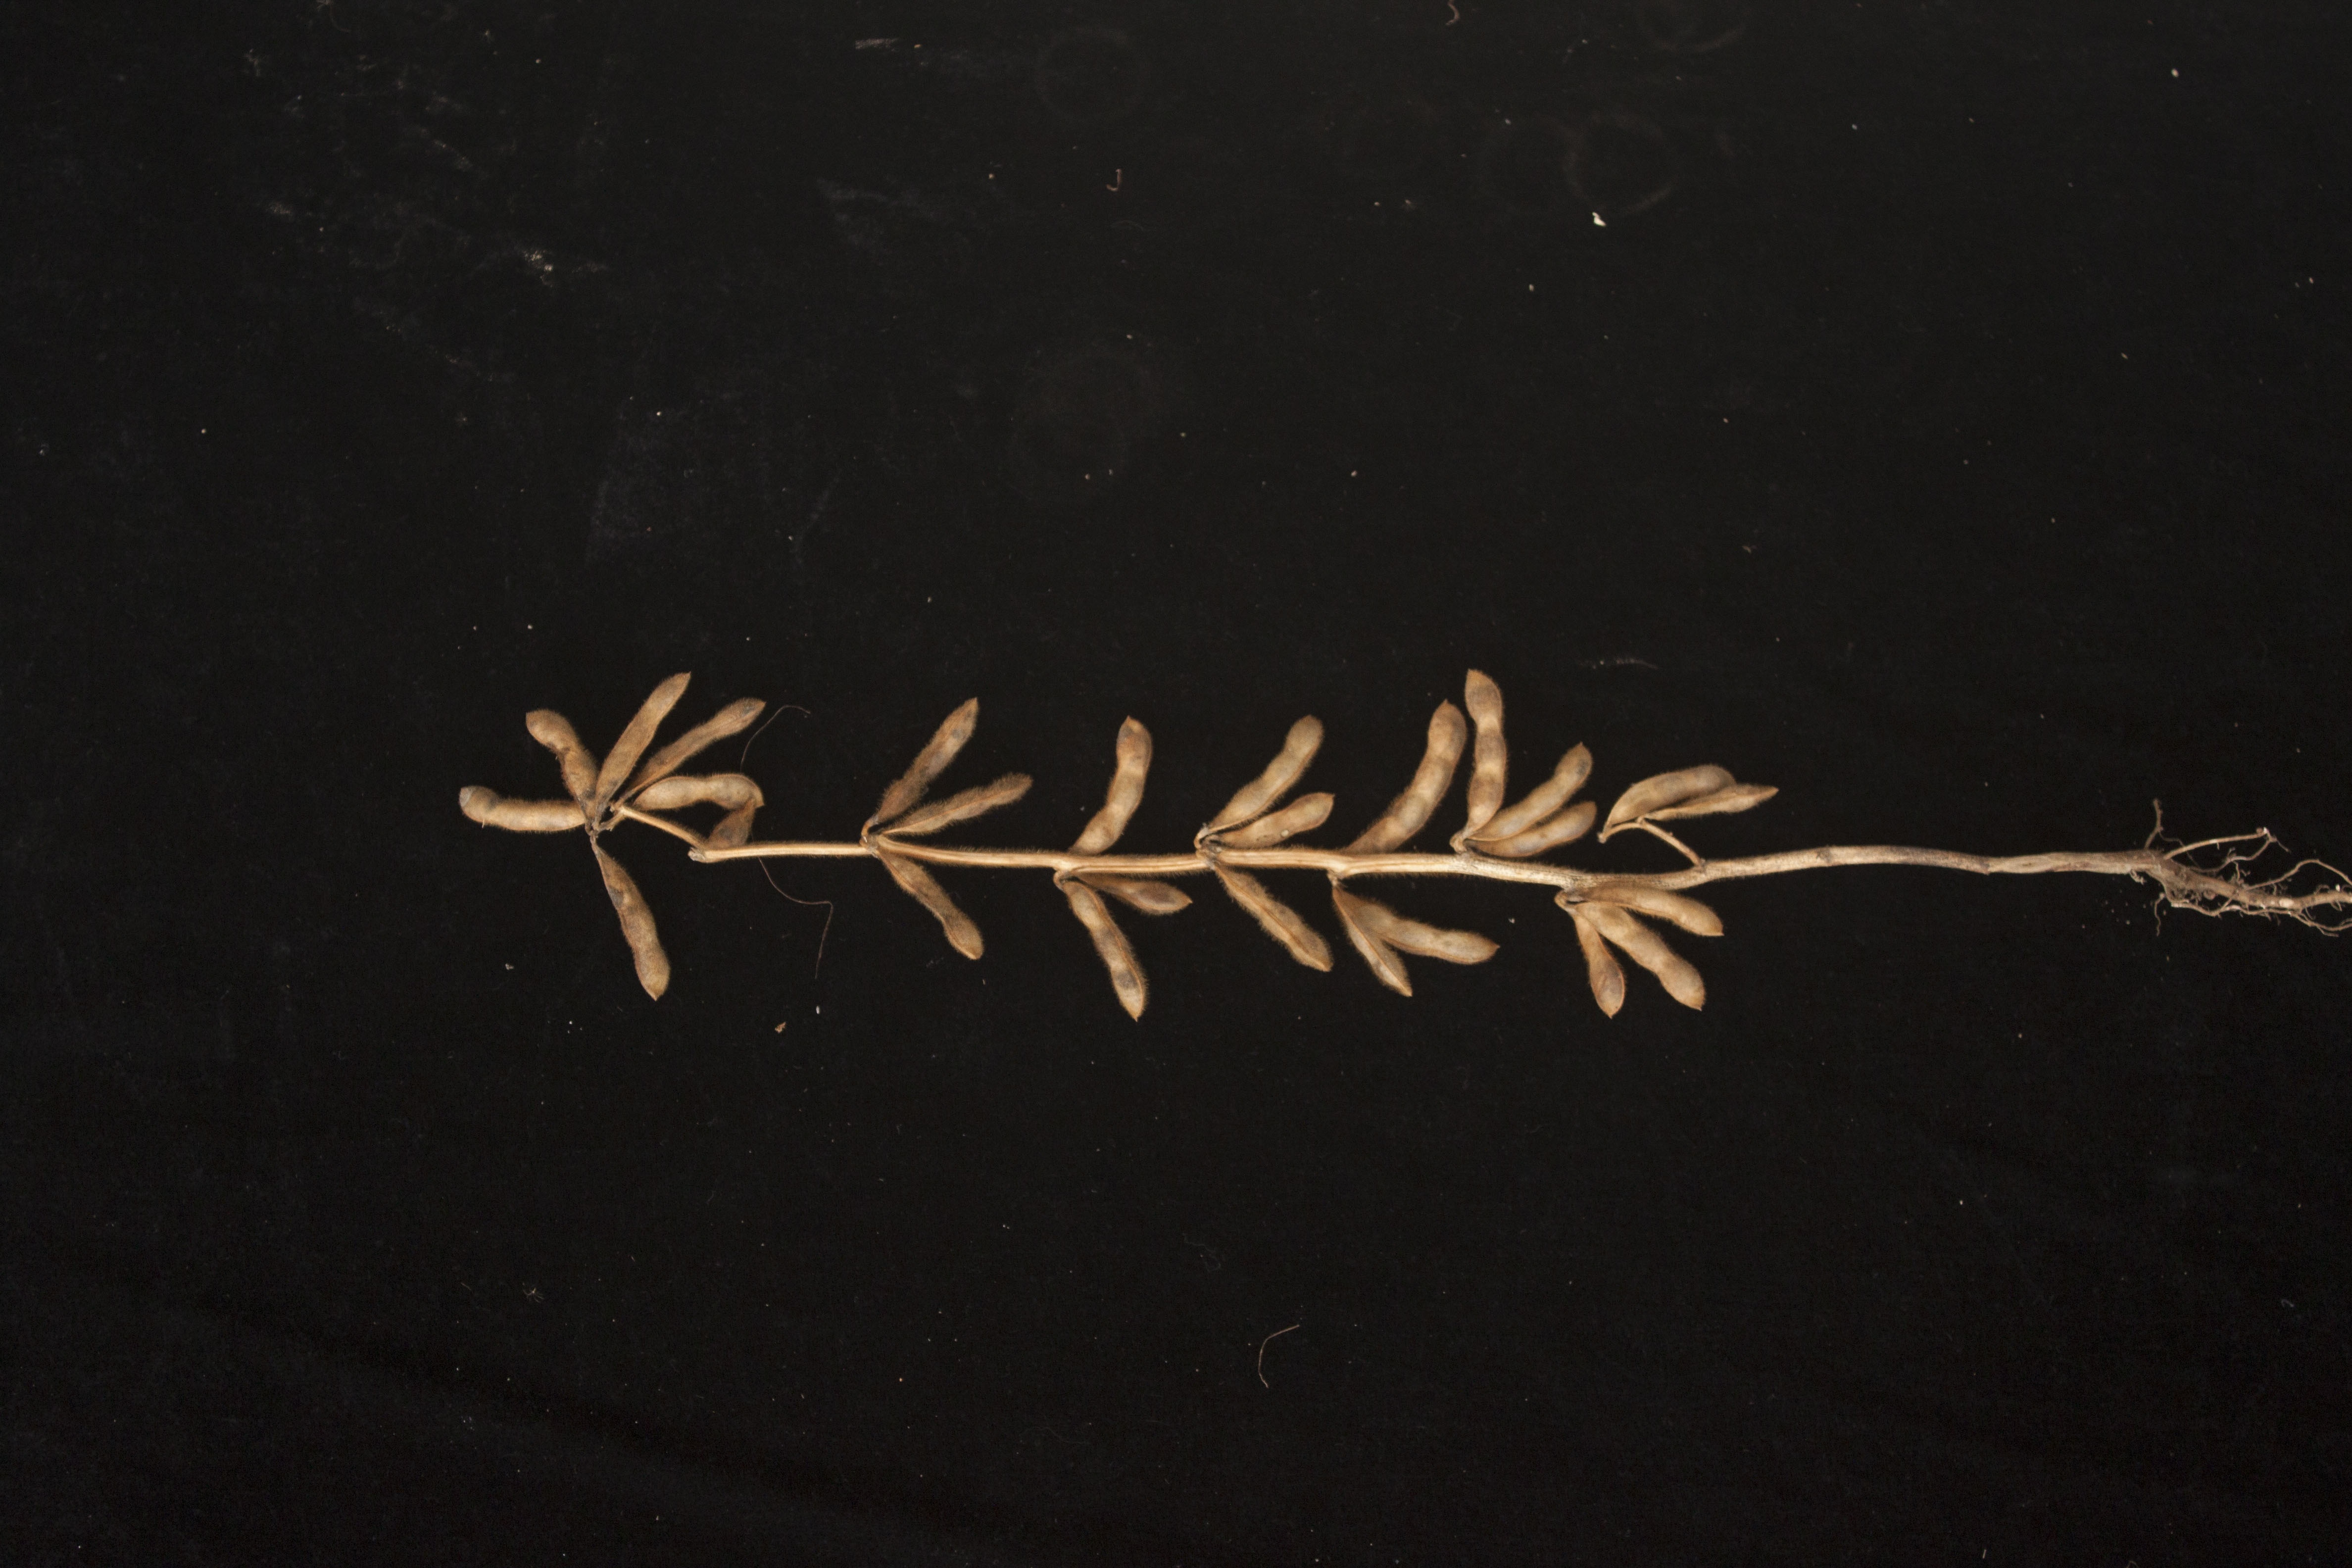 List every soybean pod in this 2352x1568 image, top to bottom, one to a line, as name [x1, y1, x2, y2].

soybean pod [1448, 670, 1507, 855]
soybean pod [593, 674, 691, 826]
soybean pod [615, 696, 769, 805]
soybean pod [862, 696, 977, 831]
soybean pod [1337, 698, 1468, 854]
soybean pod [526, 711, 597, 801]
soybean pod [1068, 715, 1154, 855]
soybean pod [1194, 715, 1323, 840]
soybean pod [1468, 742, 1594, 844]
soybean pod [1603, 766, 1737, 829]
soybean pod [877, 773, 1034, 837]
soybean pod [630, 774, 766, 813]
soybean pod [1637, 784, 1780, 822]
soybean pod [460, 786, 588, 833]
soybean pod [1212, 791, 1335, 850]
soybean pod [708, 795, 754, 850]
soybean pod [1467, 802, 1598, 862]
soybean pod [589, 839, 671, 1003]
soybean pod [879, 854, 986, 961]
soybean pod [1204, 856, 1336, 972]
soybean pod [1075, 879, 1193, 918]
soybean pod [1054, 882, 1147, 1023]
soybean pod [1554, 885, 1726, 939]
soybean pod [1330, 886, 1414, 1000]
soybean pod [1342, 893, 1502, 966]
soybean pod [1574, 903, 1706, 1012]
soybean pod [1559, 904, 1625, 1022]